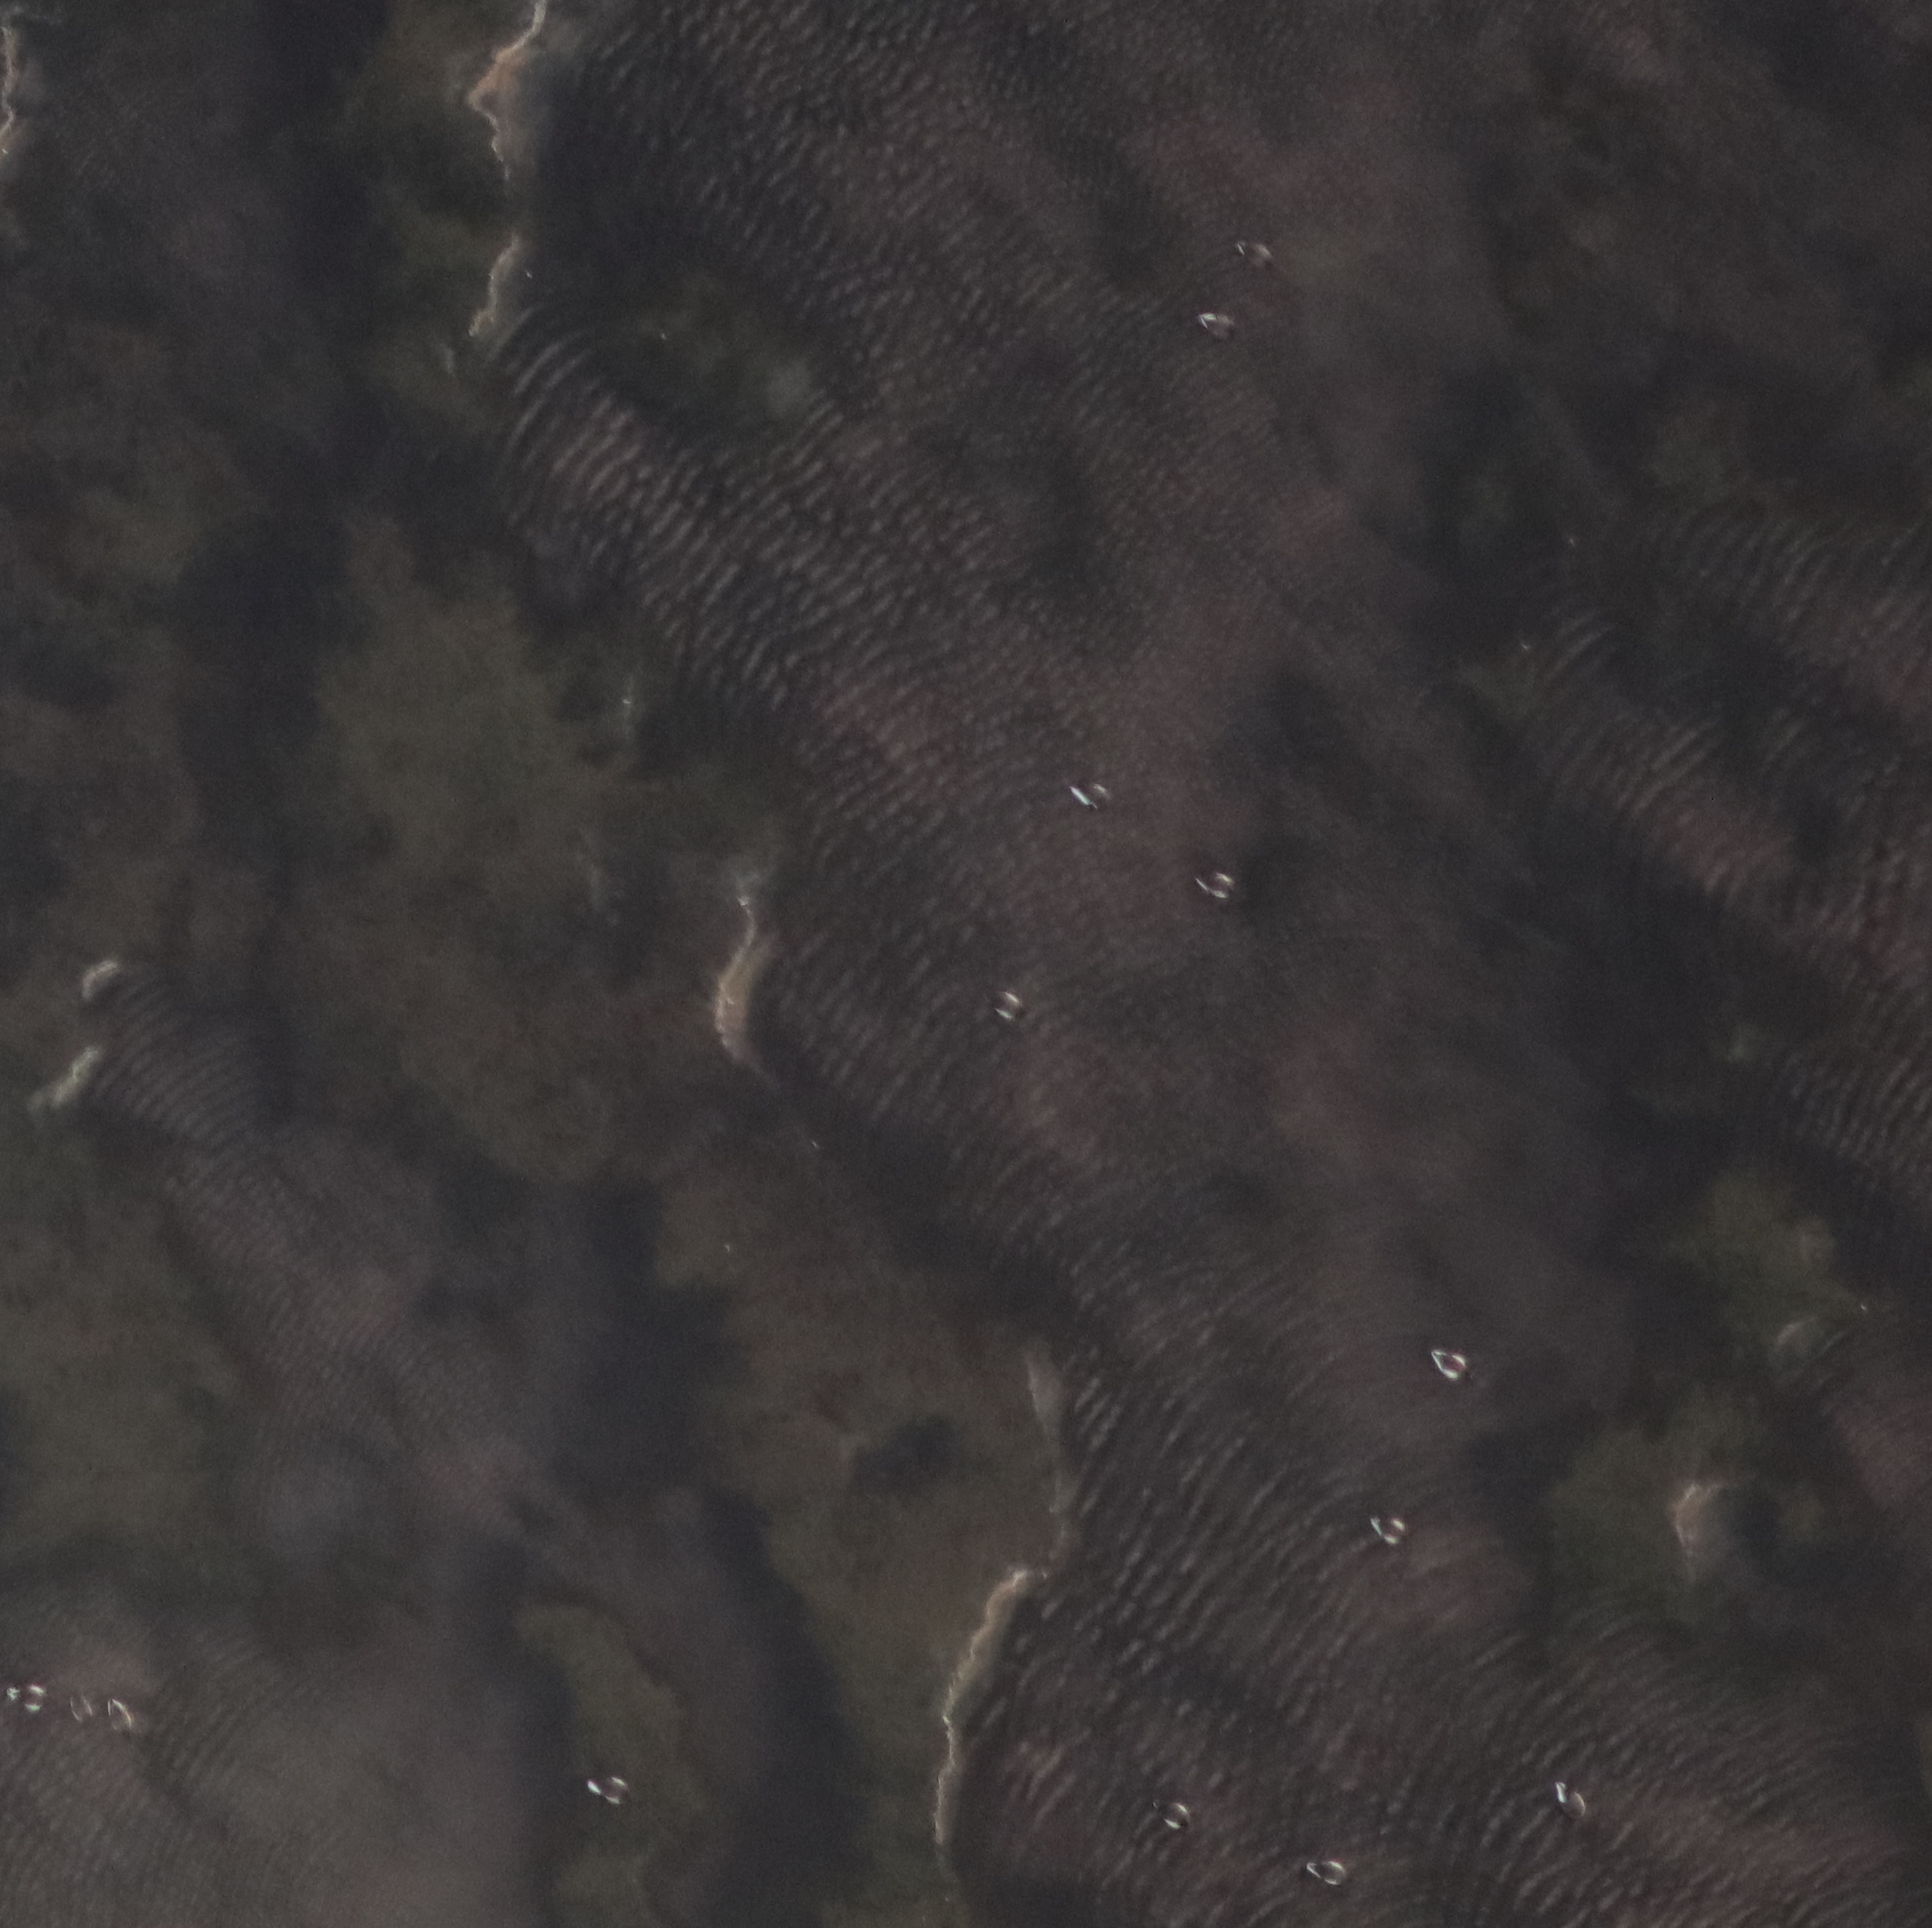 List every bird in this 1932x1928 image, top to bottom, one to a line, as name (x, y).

brant (1216, 325)
brant (1091, 795)
brant (1217, 885)
brant (1009, 1006)
brant (1452, 1365)
brant (1389, 1529)
brant (32, 1699)
brant (125, 1717)
brant (610, 1789)
brant (1571, 1799)
brant (1175, 1815)
brant (1328, 1872)